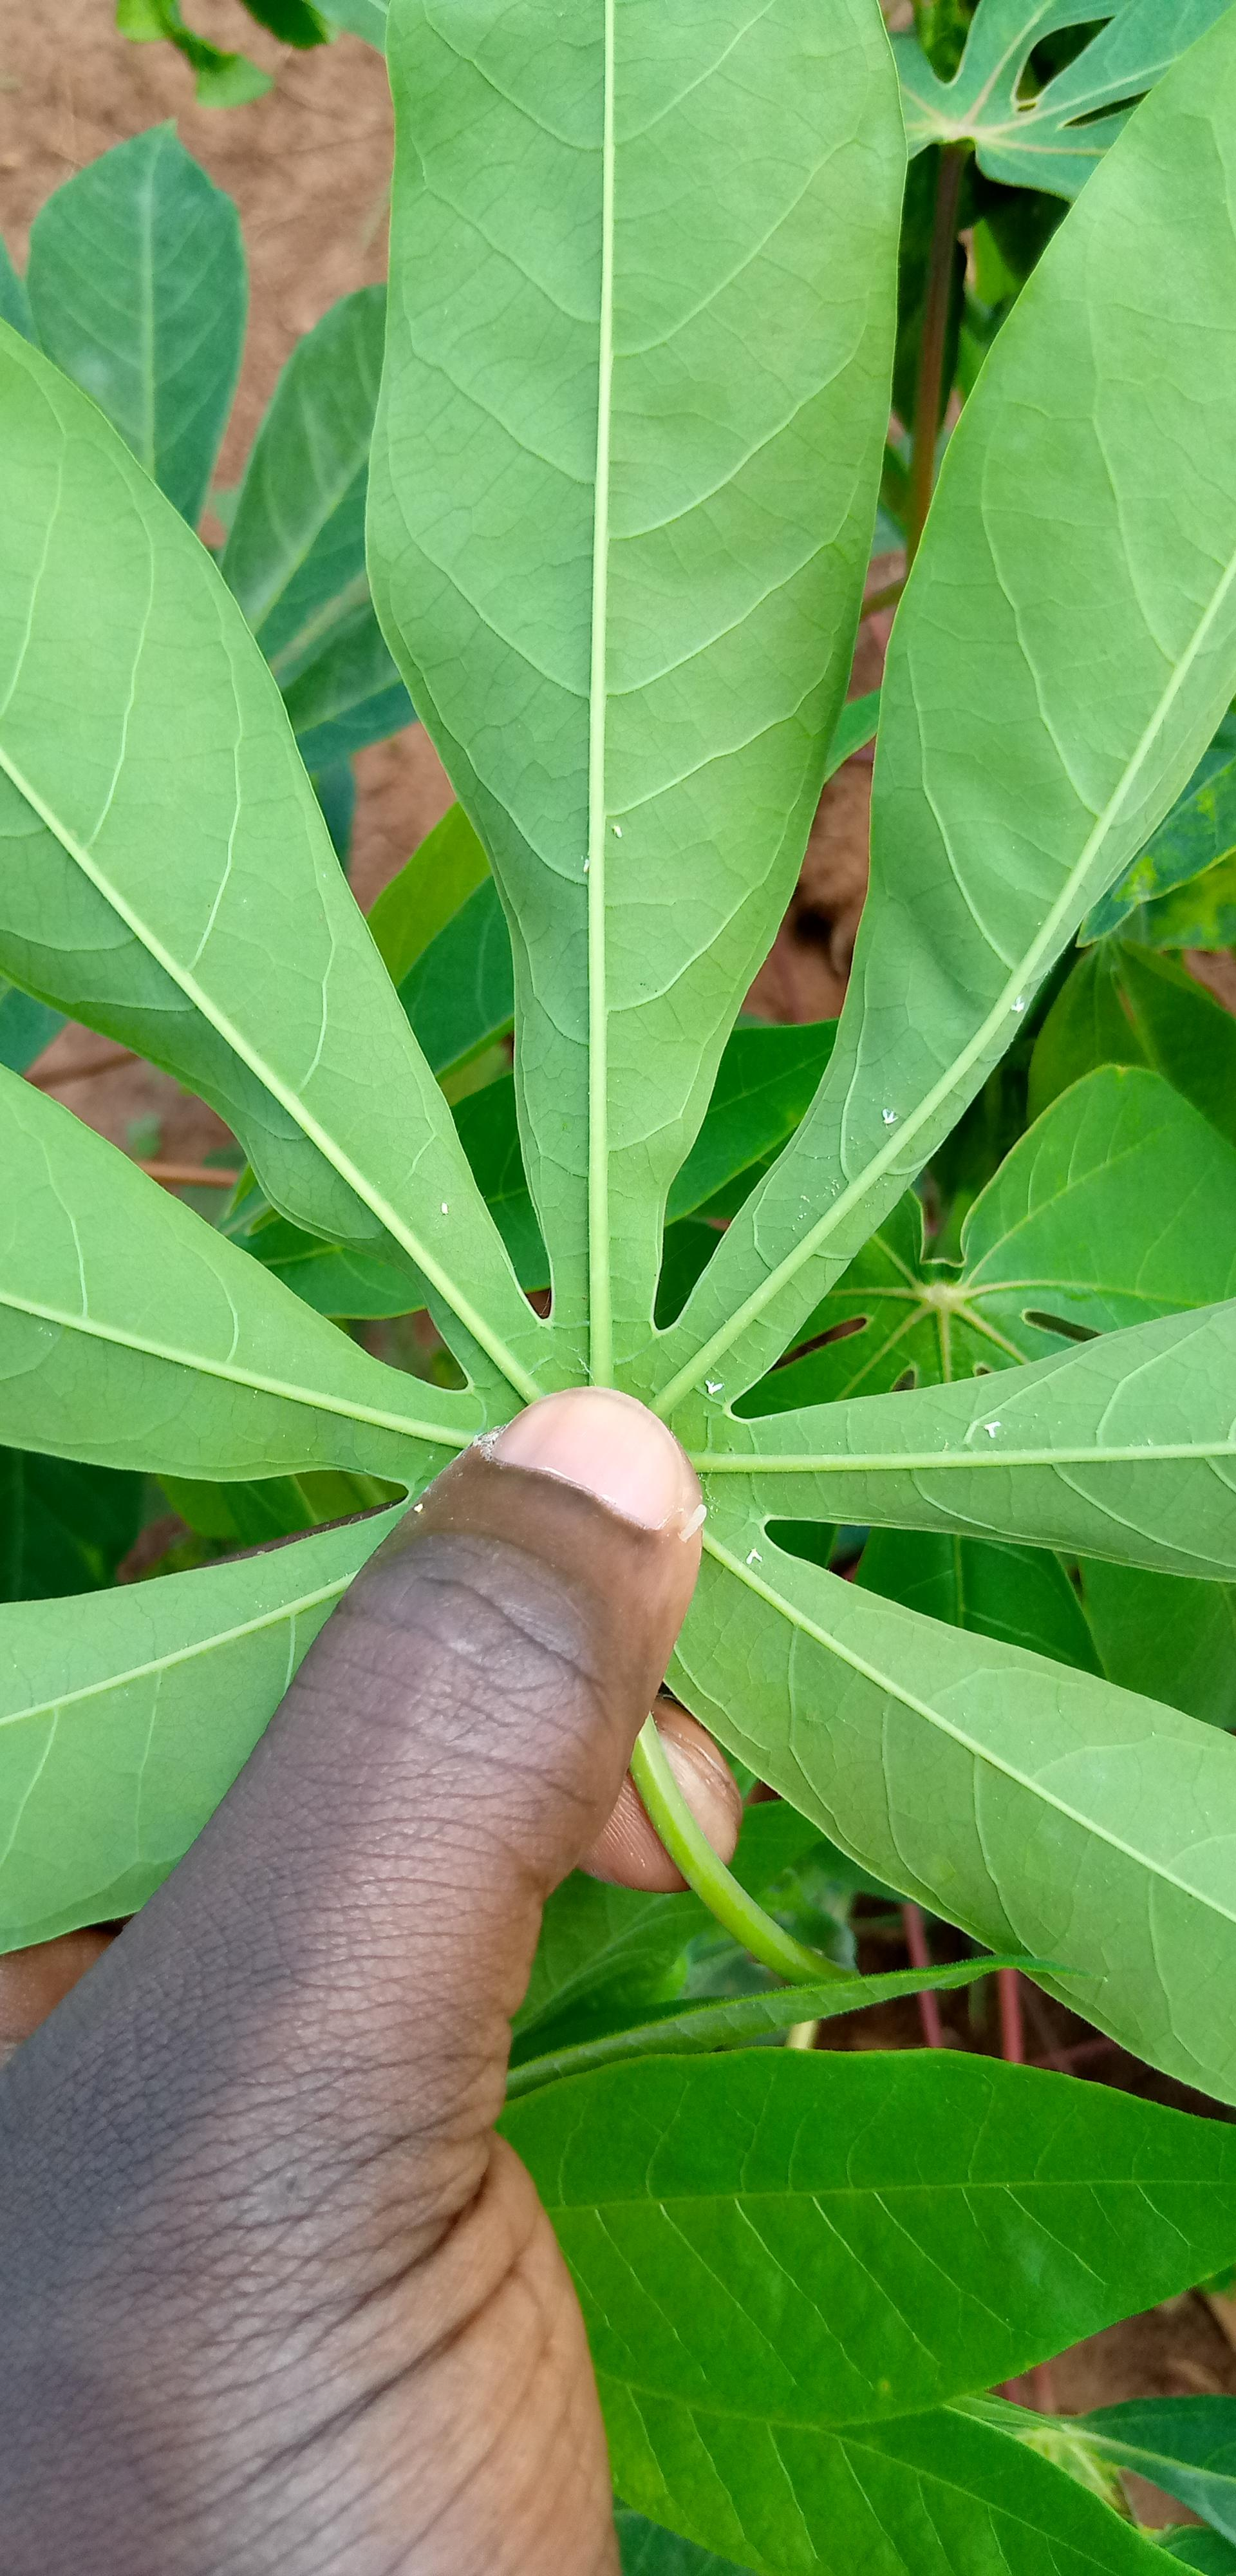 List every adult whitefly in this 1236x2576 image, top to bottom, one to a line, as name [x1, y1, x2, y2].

whitefly [608, 820, 625, 838]
whitefly [577, 853, 591, 875]
whitefly [1010, 995, 1027, 1015]
whitefly [879, 1104, 900, 1125]
whitefly [436, 1199, 449, 1214]
whitefly [701, 1378, 724, 1396]
whitefly [981, 1418, 1004, 1440]
whitefly [744, 1543, 764, 1568]